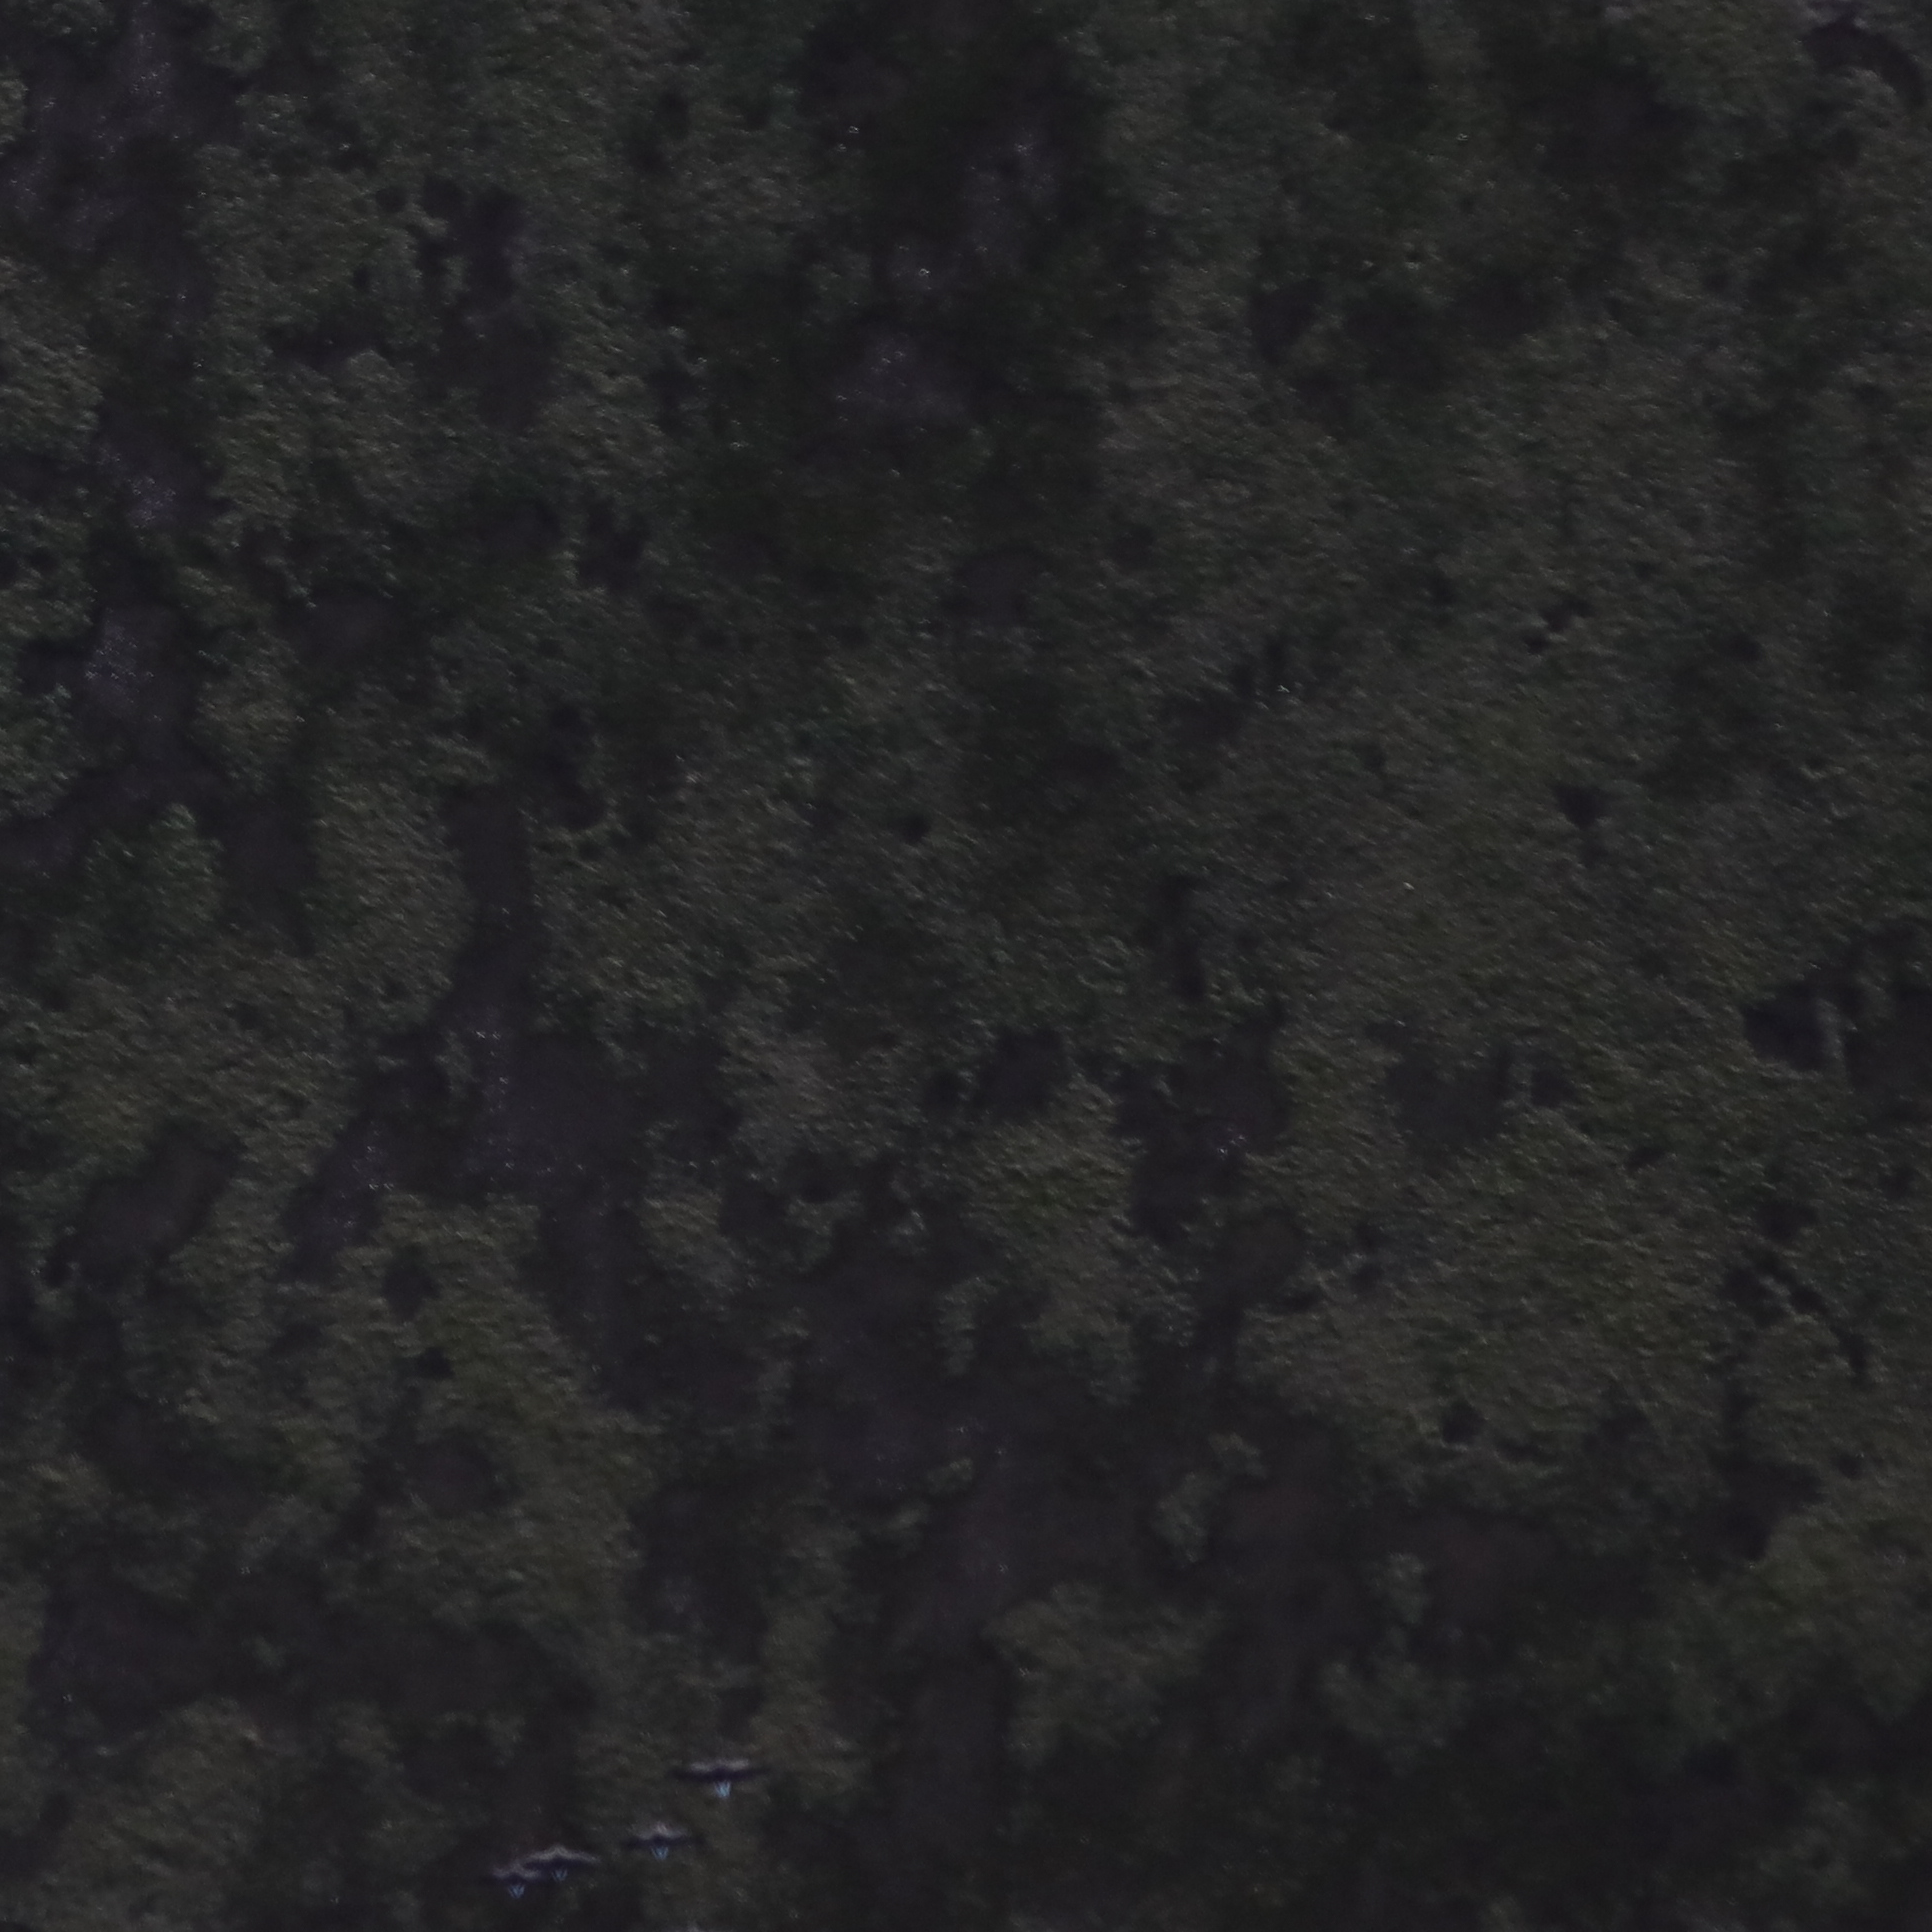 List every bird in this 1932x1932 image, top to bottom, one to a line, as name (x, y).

brant (731, 1772)
brant (669, 1832)
brant (563, 1866)
brant (516, 1883)